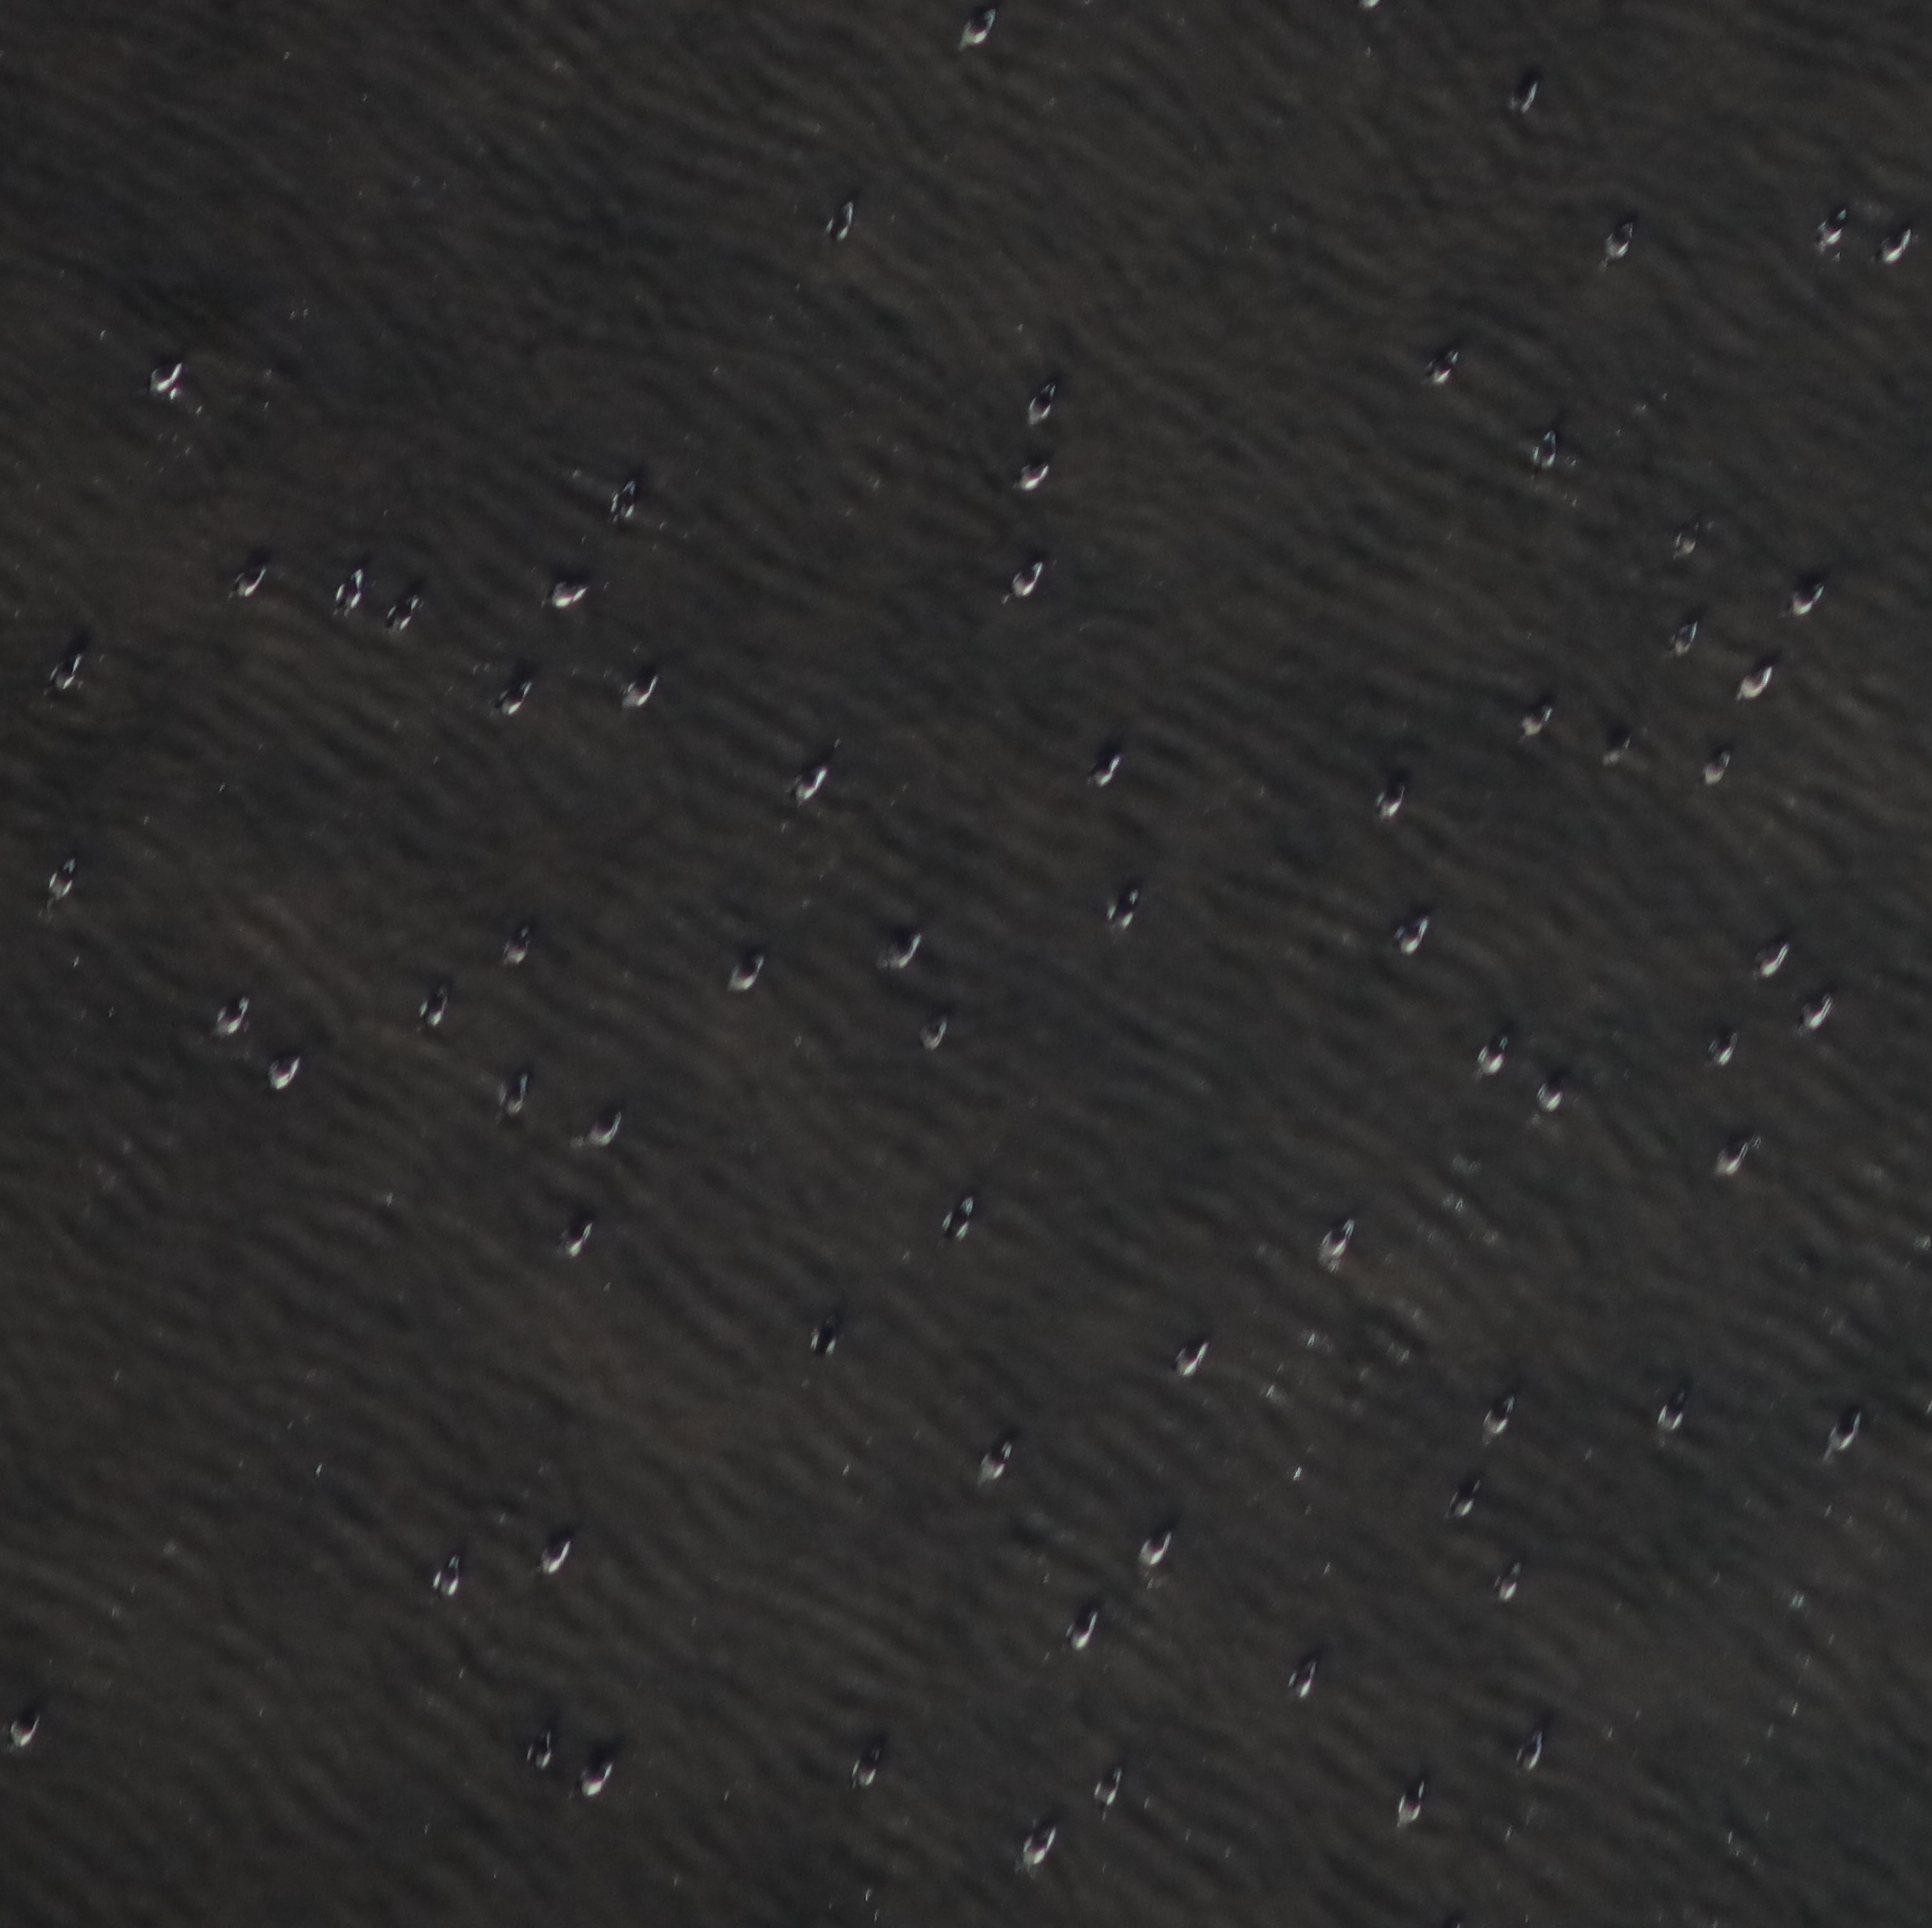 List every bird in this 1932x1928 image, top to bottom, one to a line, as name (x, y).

brant (972, 26)
brant (1525, 98)
brant (844, 218)
brant (1835, 238)
brant (1616, 240)
brant (1896, 248)
brant (1436, 364)
brant (169, 380)
brant (1041, 404)
brant (1544, 452)
brant (1030, 474)
brant (622, 503)
brant (1689, 543)
brant (250, 580)
brant (1025, 581)
brant (350, 591)
brant (565, 592)
brant (1805, 596)
brant (400, 616)
brant (1689, 646)
brant (64, 675)
brant (1745, 675)
brant (639, 689)
brant (525, 701)
brant (1536, 727)
brant (1614, 750)
brant (1102, 768)
brant (1708, 768)
brant (805, 779)
brant (1394, 807)
brant (62, 882)
brant (1126, 914)
brant (1406, 934)
brant (909, 946)
brant (517, 947)
brant (1765, 954)
brant (744, 973)
brant (432, 1009)
brant (1808, 1010)
brant (229, 1019)
brant (924, 1032)
brant (1725, 1045)
brant (1487, 1056)
brant (287, 1075)
brant (1544, 1101)
brant (518, 1107)
brant (608, 1136)
brant (1734, 1155)
brant (964, 1223)
brant (579, 1241)
brant (1332, 1243)
brant (822, 1339)
brant (1191, 1359)
brant (1671, 1413)
brant (1500, 1419)
brant (1842, 1434)
brant (990, 1462)
brant (1461, 1501)
brant (1154, 1550)
brant (552, 1554)
brant (447, 1577)
brant (1507, 1580)
brant (1083, 1632)
brant (1303, 1678)
brant (17, 1730)
brant (1526, 1745)
brant (543, 1753)
brant (862, 1770)
brant (595, 1781)
brant (1106, 1792)
brant (1413, 1802)
brant (1036, 1846)